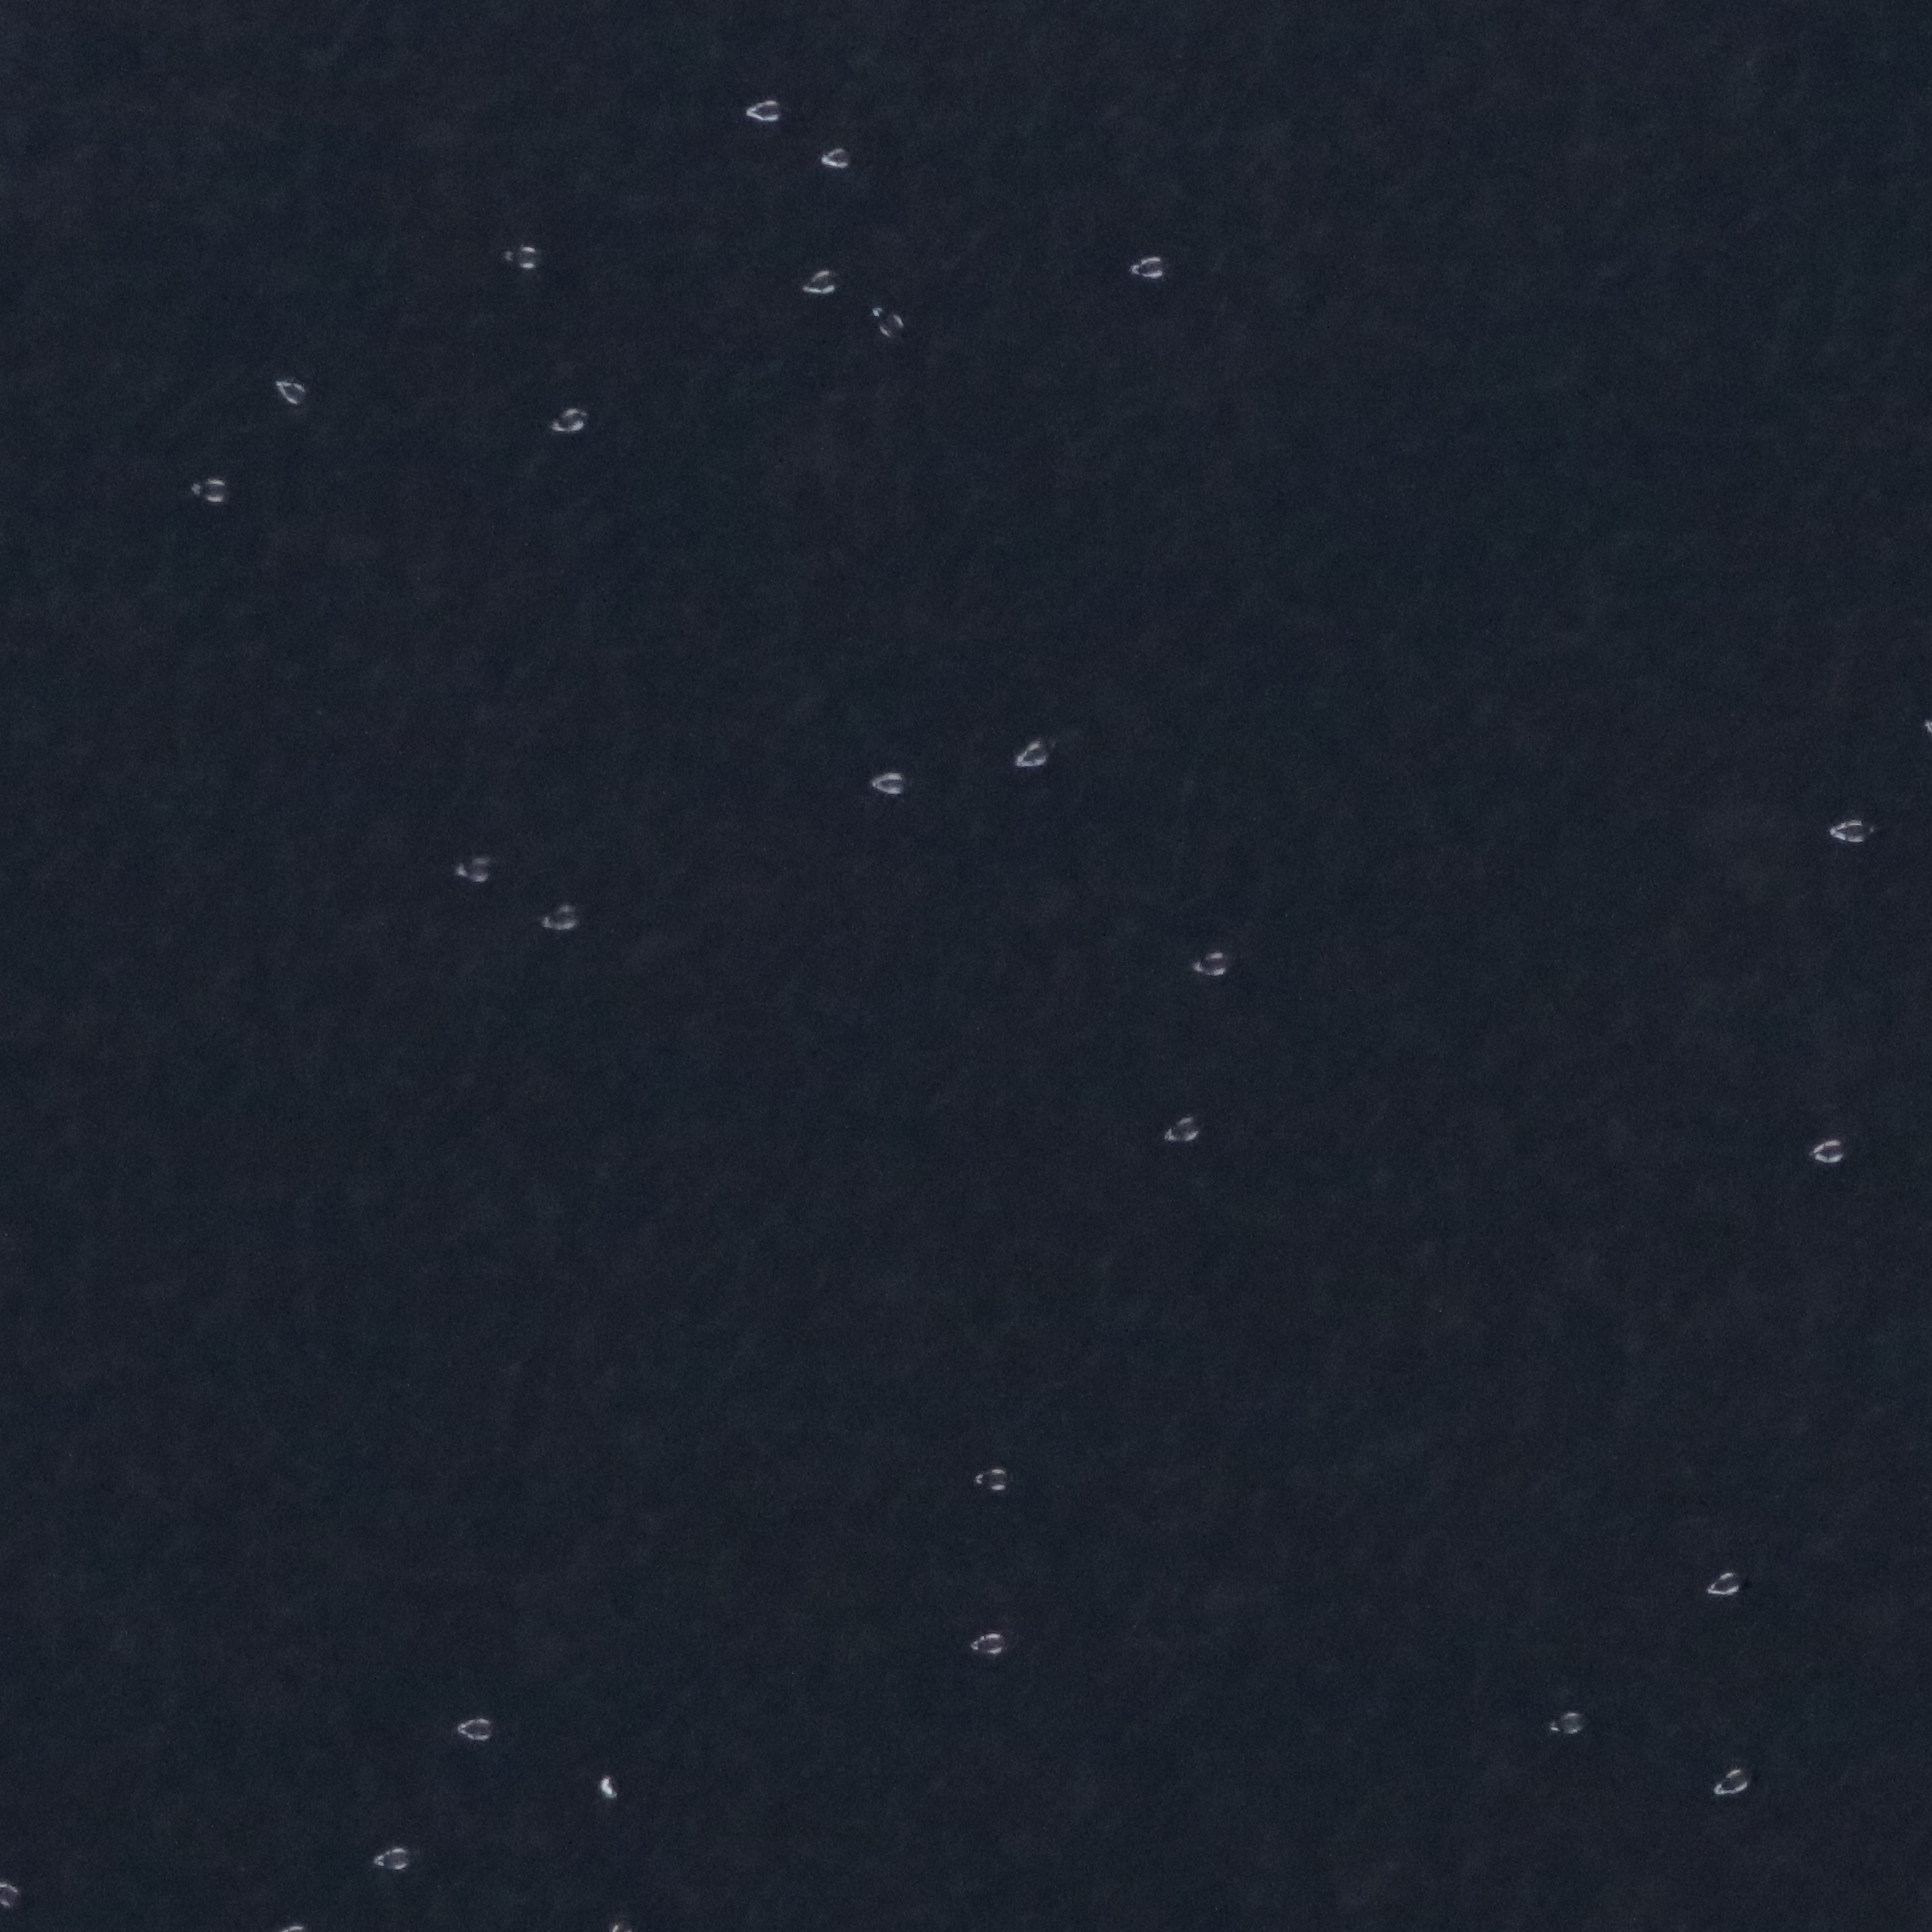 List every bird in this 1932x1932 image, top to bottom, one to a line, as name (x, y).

brant (768, 110)
brant (843, 160)
brant (524, 256)
brant (1151, 267)
brant (822, 281)
brant (890, 323)
brant (296, 392)
brant (570, 419)
brant (212, 490)
brant (1036, 753)
brant (891, 783)
brant (1854, 829)
brant (478, 869)
brant (563, 917)
brant (1213, 963)
brant (1184, 1128)
brant (1830, 1152)
brant (994, 1480)
brant (1727, 1584)
brant (991, 1643)
brant (1571, 1723)
brant (478, 1728)
brant (615, 1781)
brant (1735, 1781)
brant (396, 1859)
brant (7, 1897)